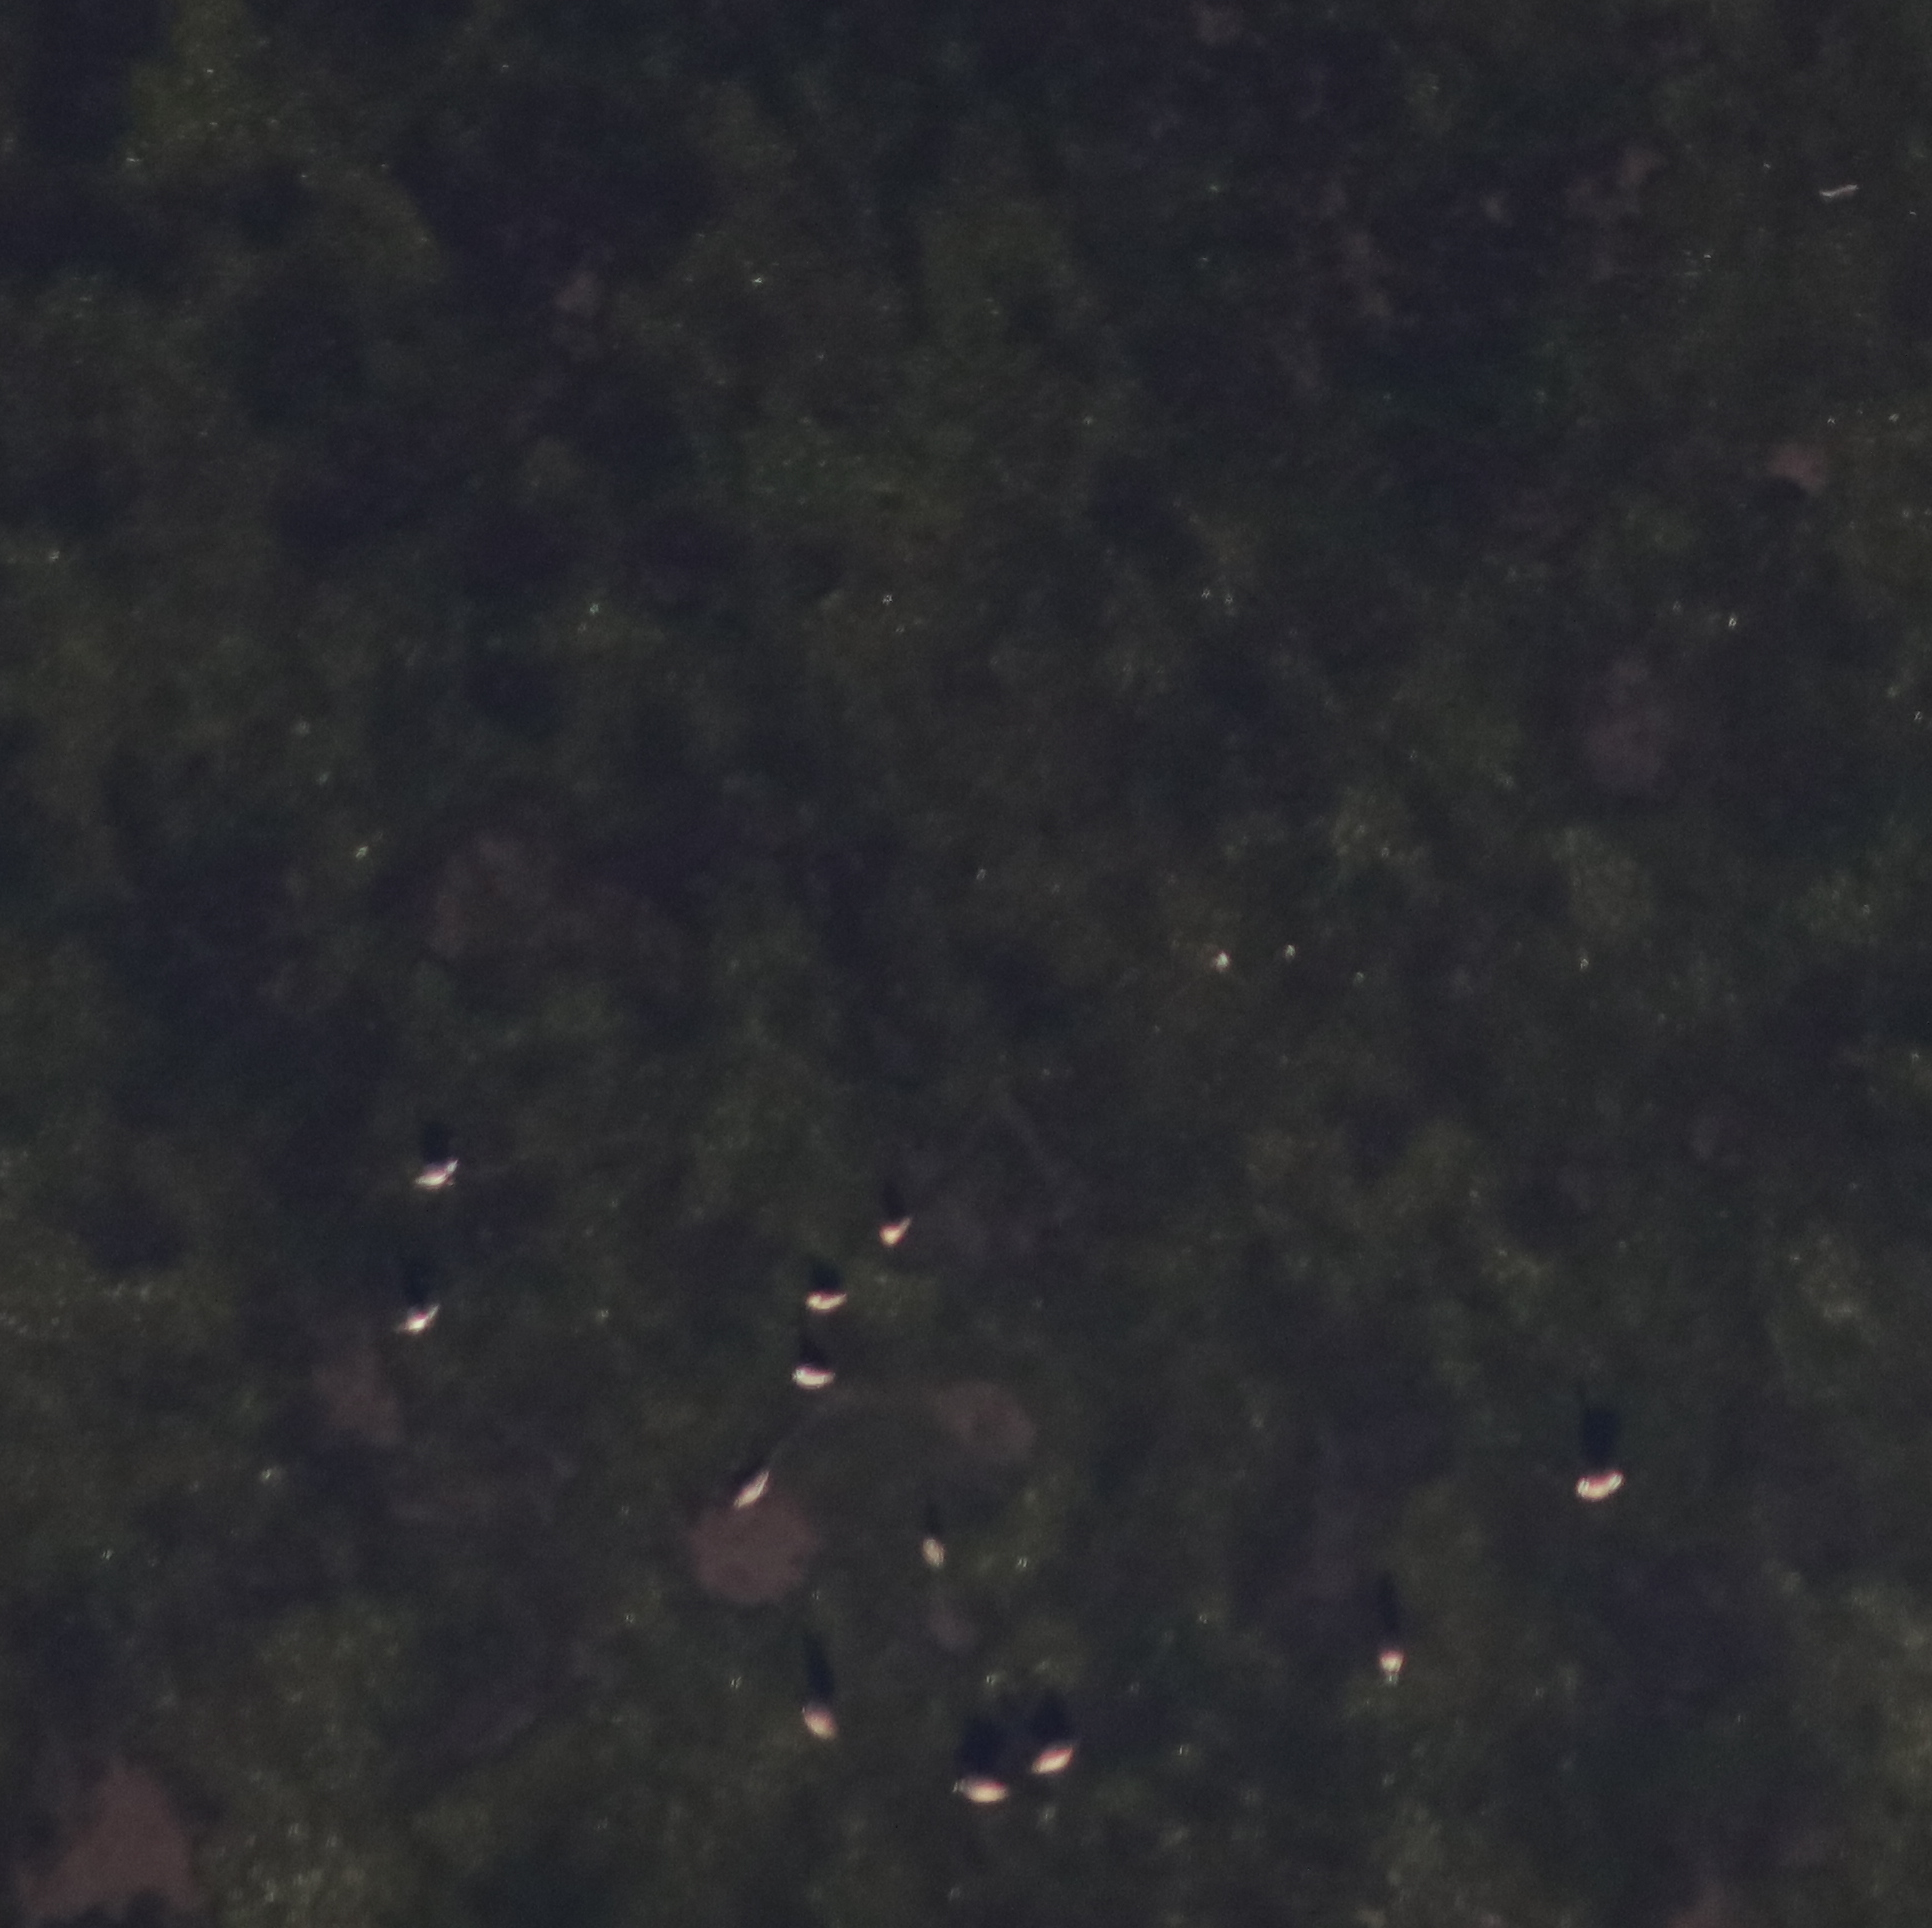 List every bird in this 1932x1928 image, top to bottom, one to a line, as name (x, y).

brant (433, 1181)
brant (887, 1234)
brant (821, 1307)
brant (419, 1315)
brant (813, 1372)
brant (755, 1489)
brant (1599, 1492)
brant (932, 1548)
brant (1382, 1660)
brant (819, 1723)
brant (1053, 1758)
brant (978, 1787)